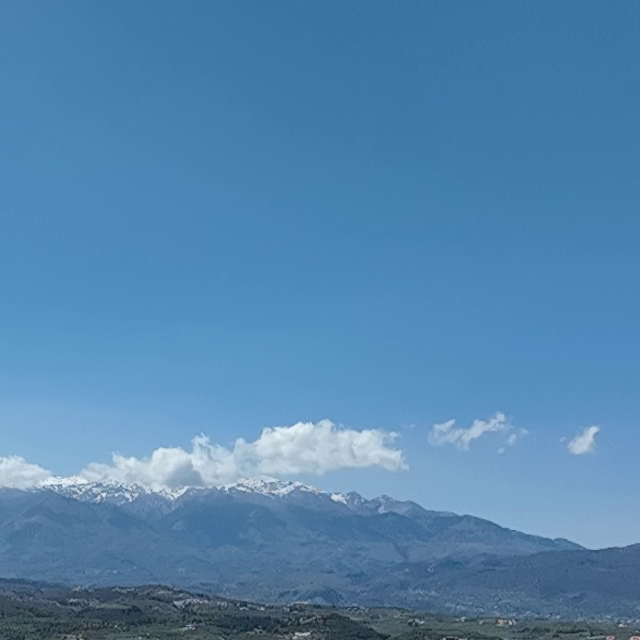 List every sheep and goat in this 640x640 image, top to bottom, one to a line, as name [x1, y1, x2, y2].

None